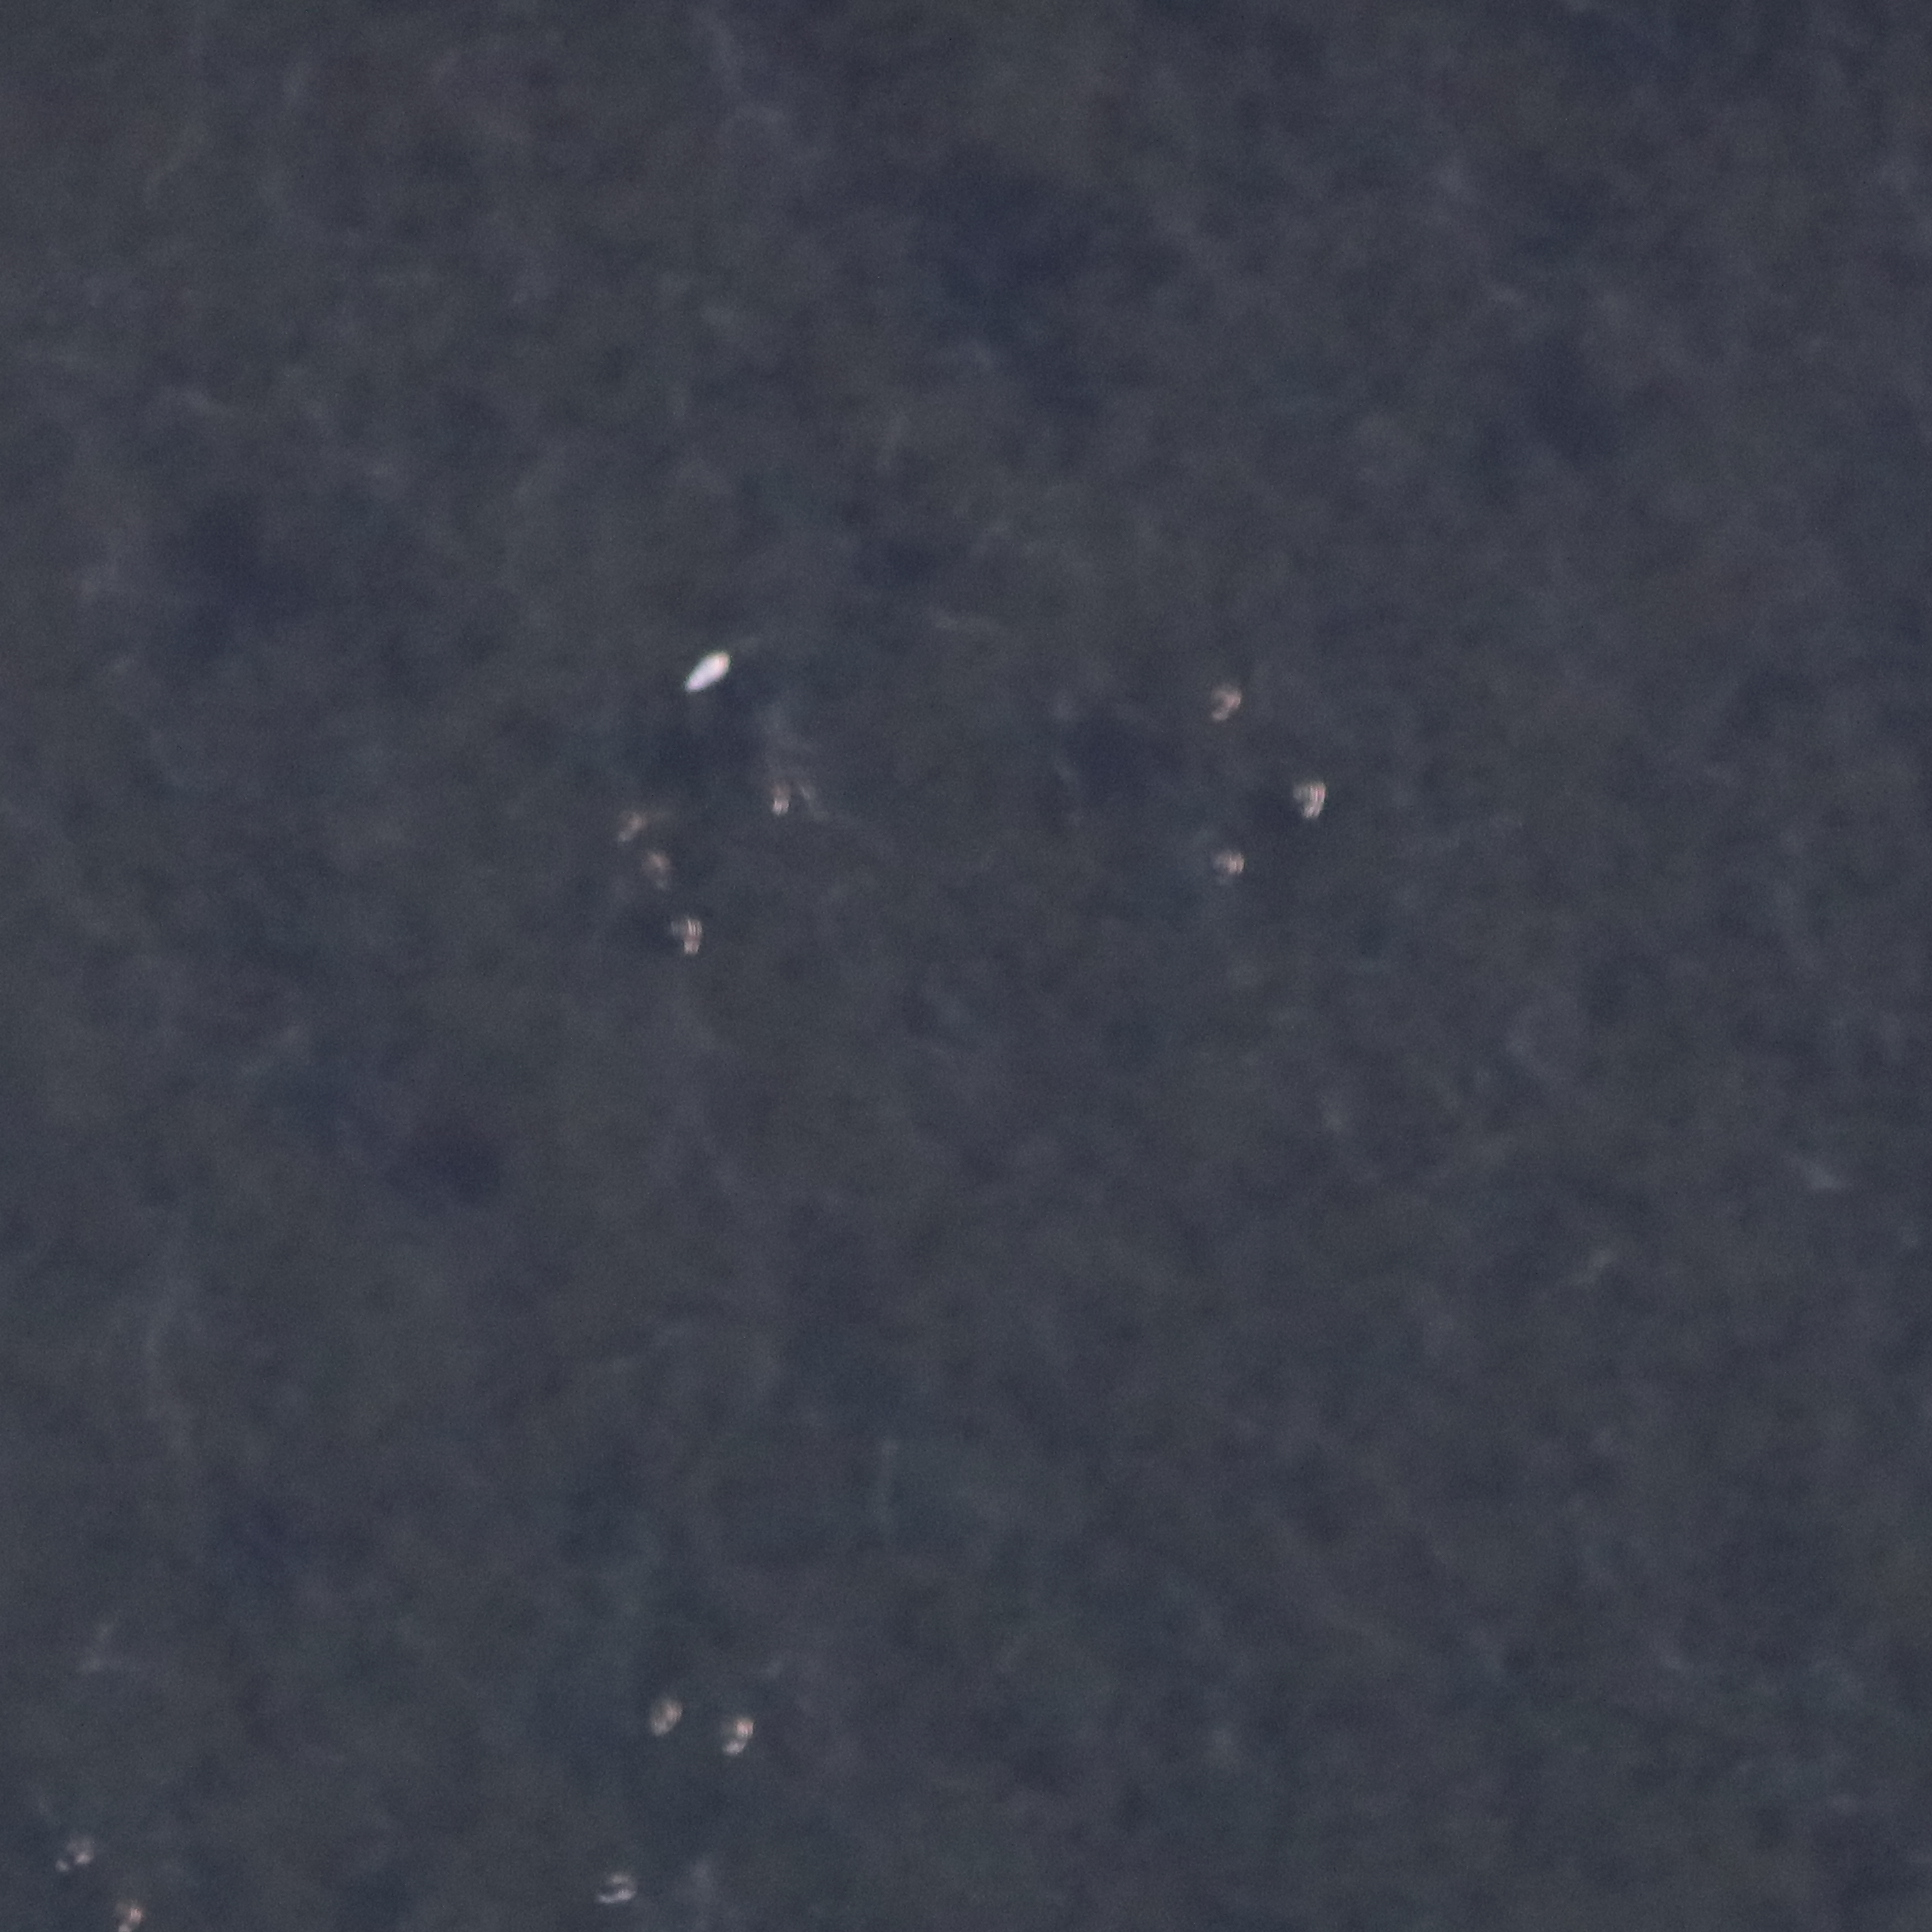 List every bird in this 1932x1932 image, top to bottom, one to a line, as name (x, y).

gull (713, 674)
other bird (1216, 696)
other bird (1305, 791)
brant (776, 796)
brant (626, 822)
other bird (1232, 861)
brant (656, 865)
brant (683, 928)
other bird (663, 1719)
other bird (738, 1734)
brant (80, 1854)
brant (622, 1889)
brant (122, 1919)